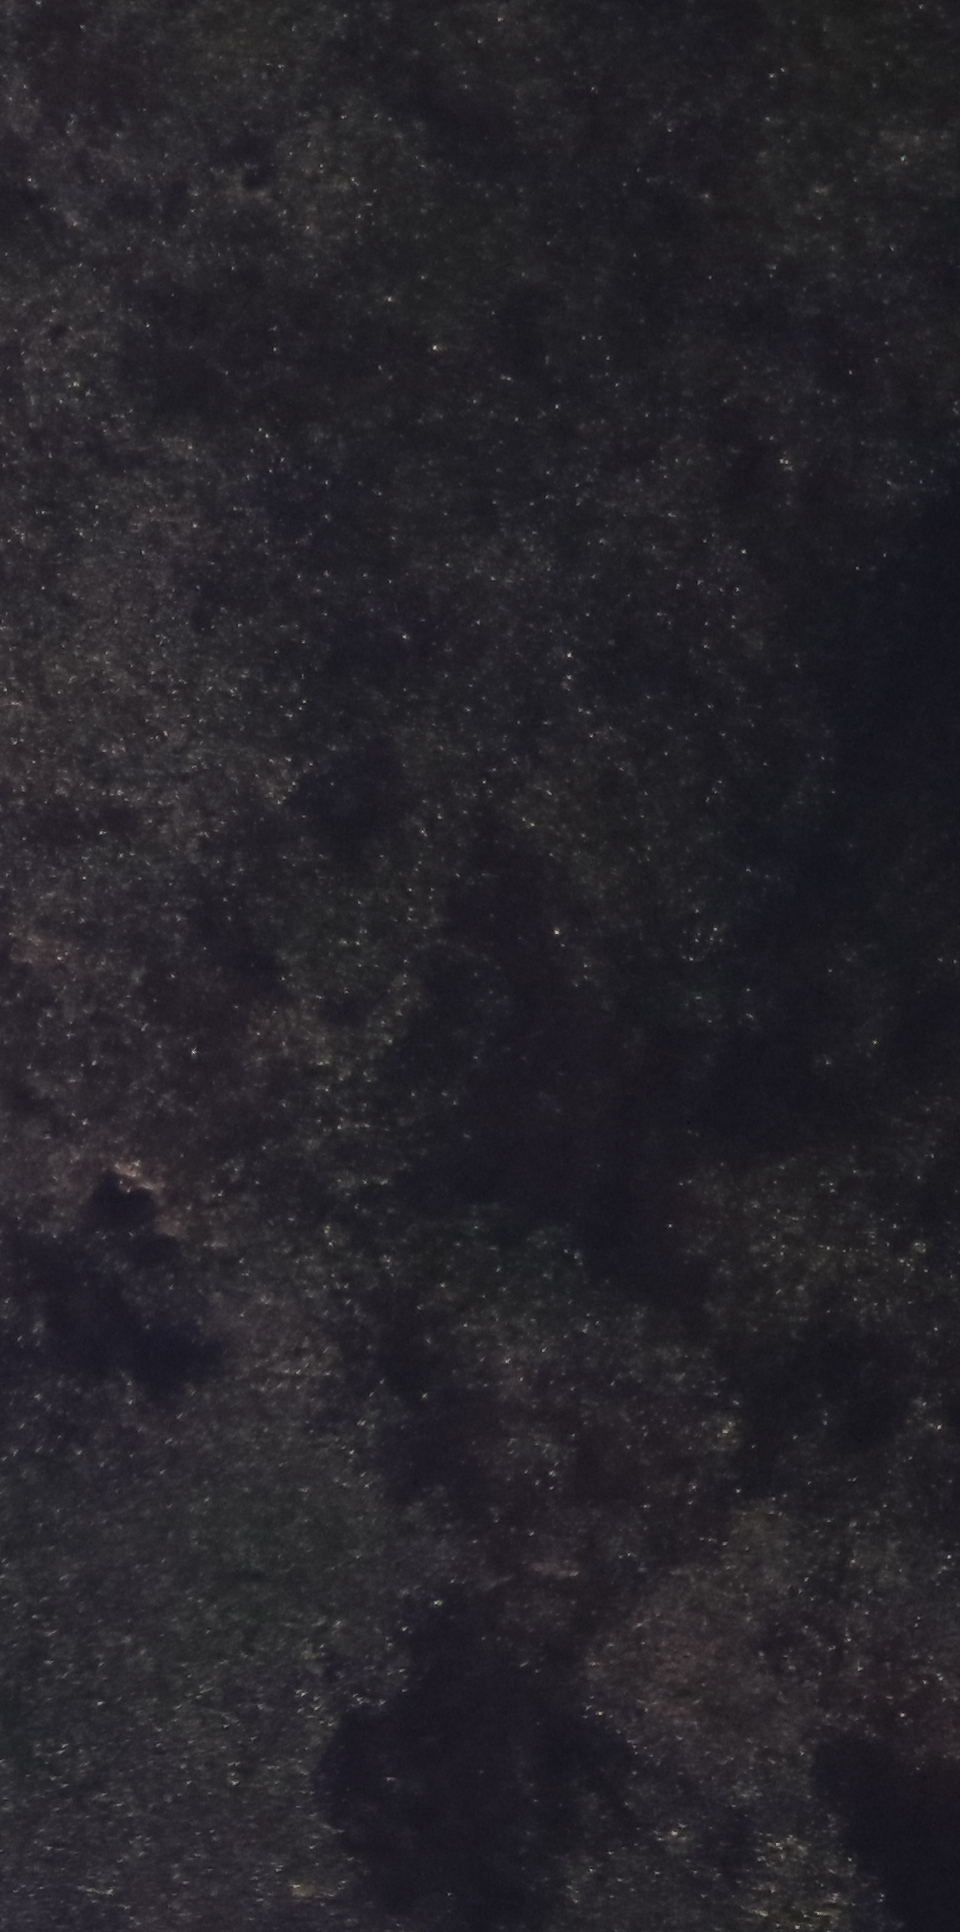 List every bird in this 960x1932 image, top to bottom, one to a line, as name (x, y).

None